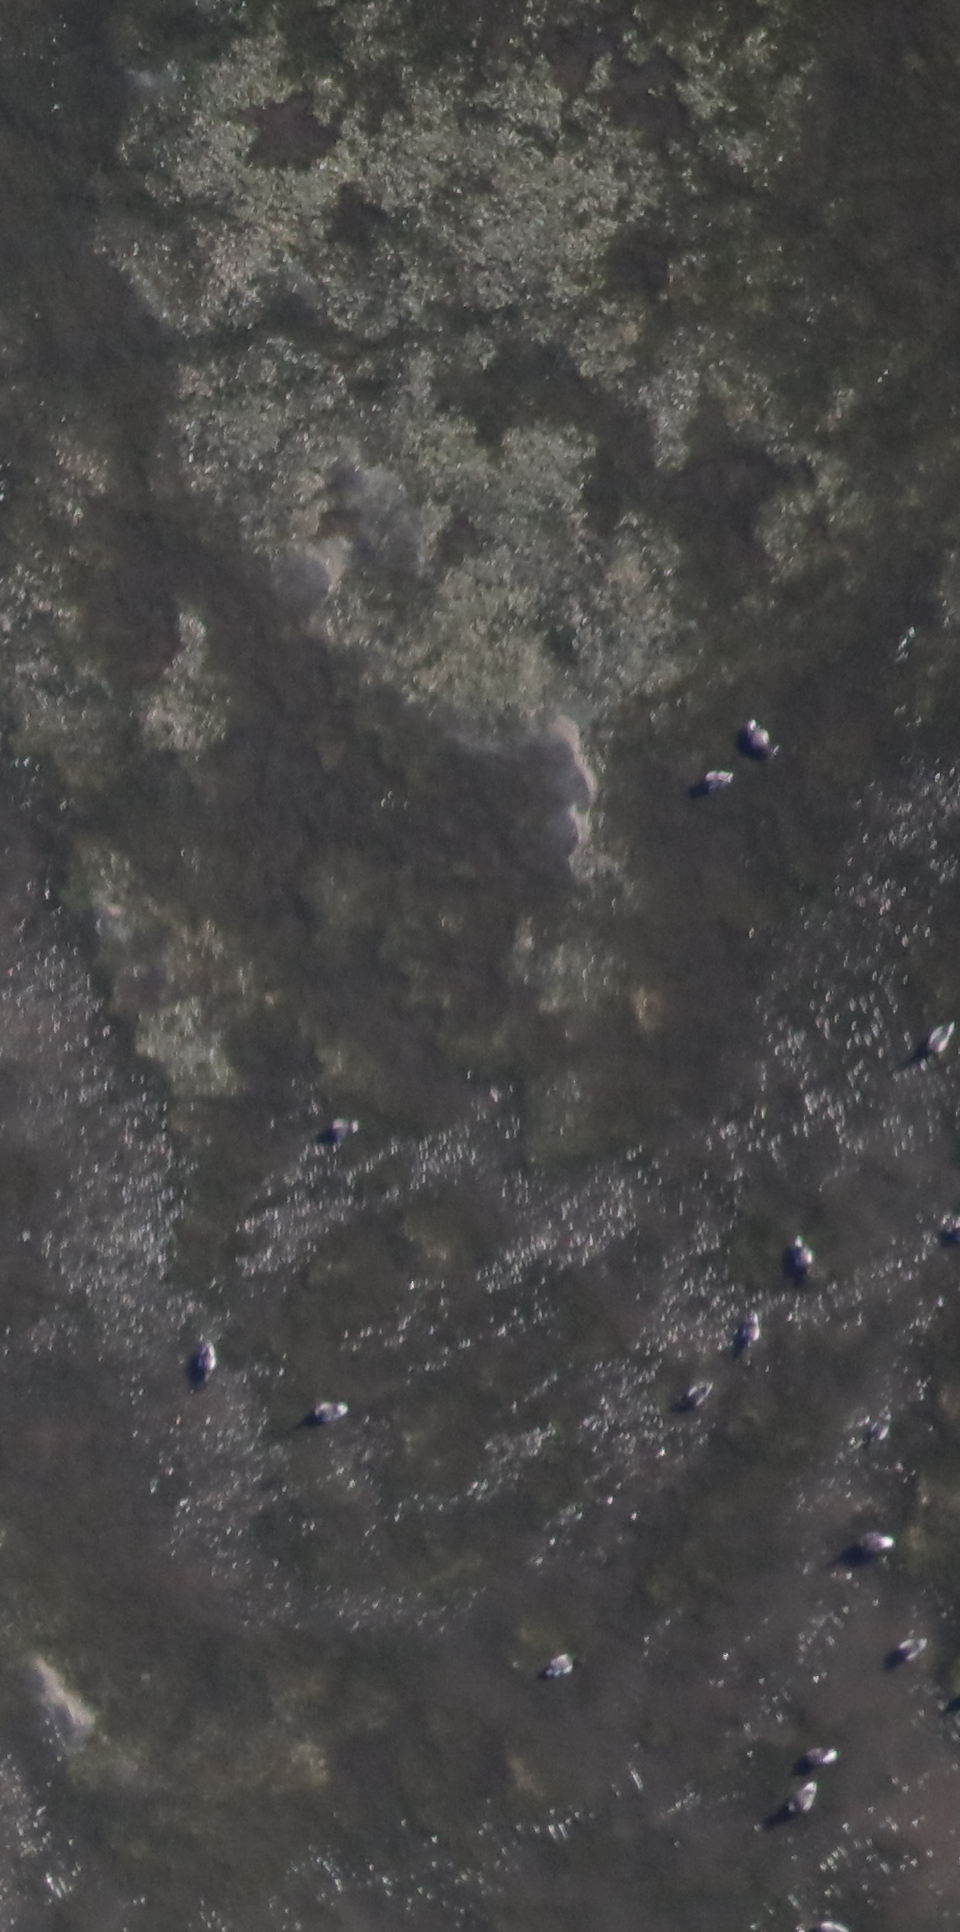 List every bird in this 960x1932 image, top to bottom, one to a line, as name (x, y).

brant (759, 739)
brant (717, 781)
brant (940, 1038)
brant (335, 1125)
brant (805, 1256)
brant (754, 1330)
brant (206, 1362)
brant (699, 1395)
brant (331, 1415)
brant (878, 1430)
brant (875, 1545)
brant (909, 1648)
brant (562, 1666)
brant (818, 1755)
brant (807, 1803)
brant (831, 1929)